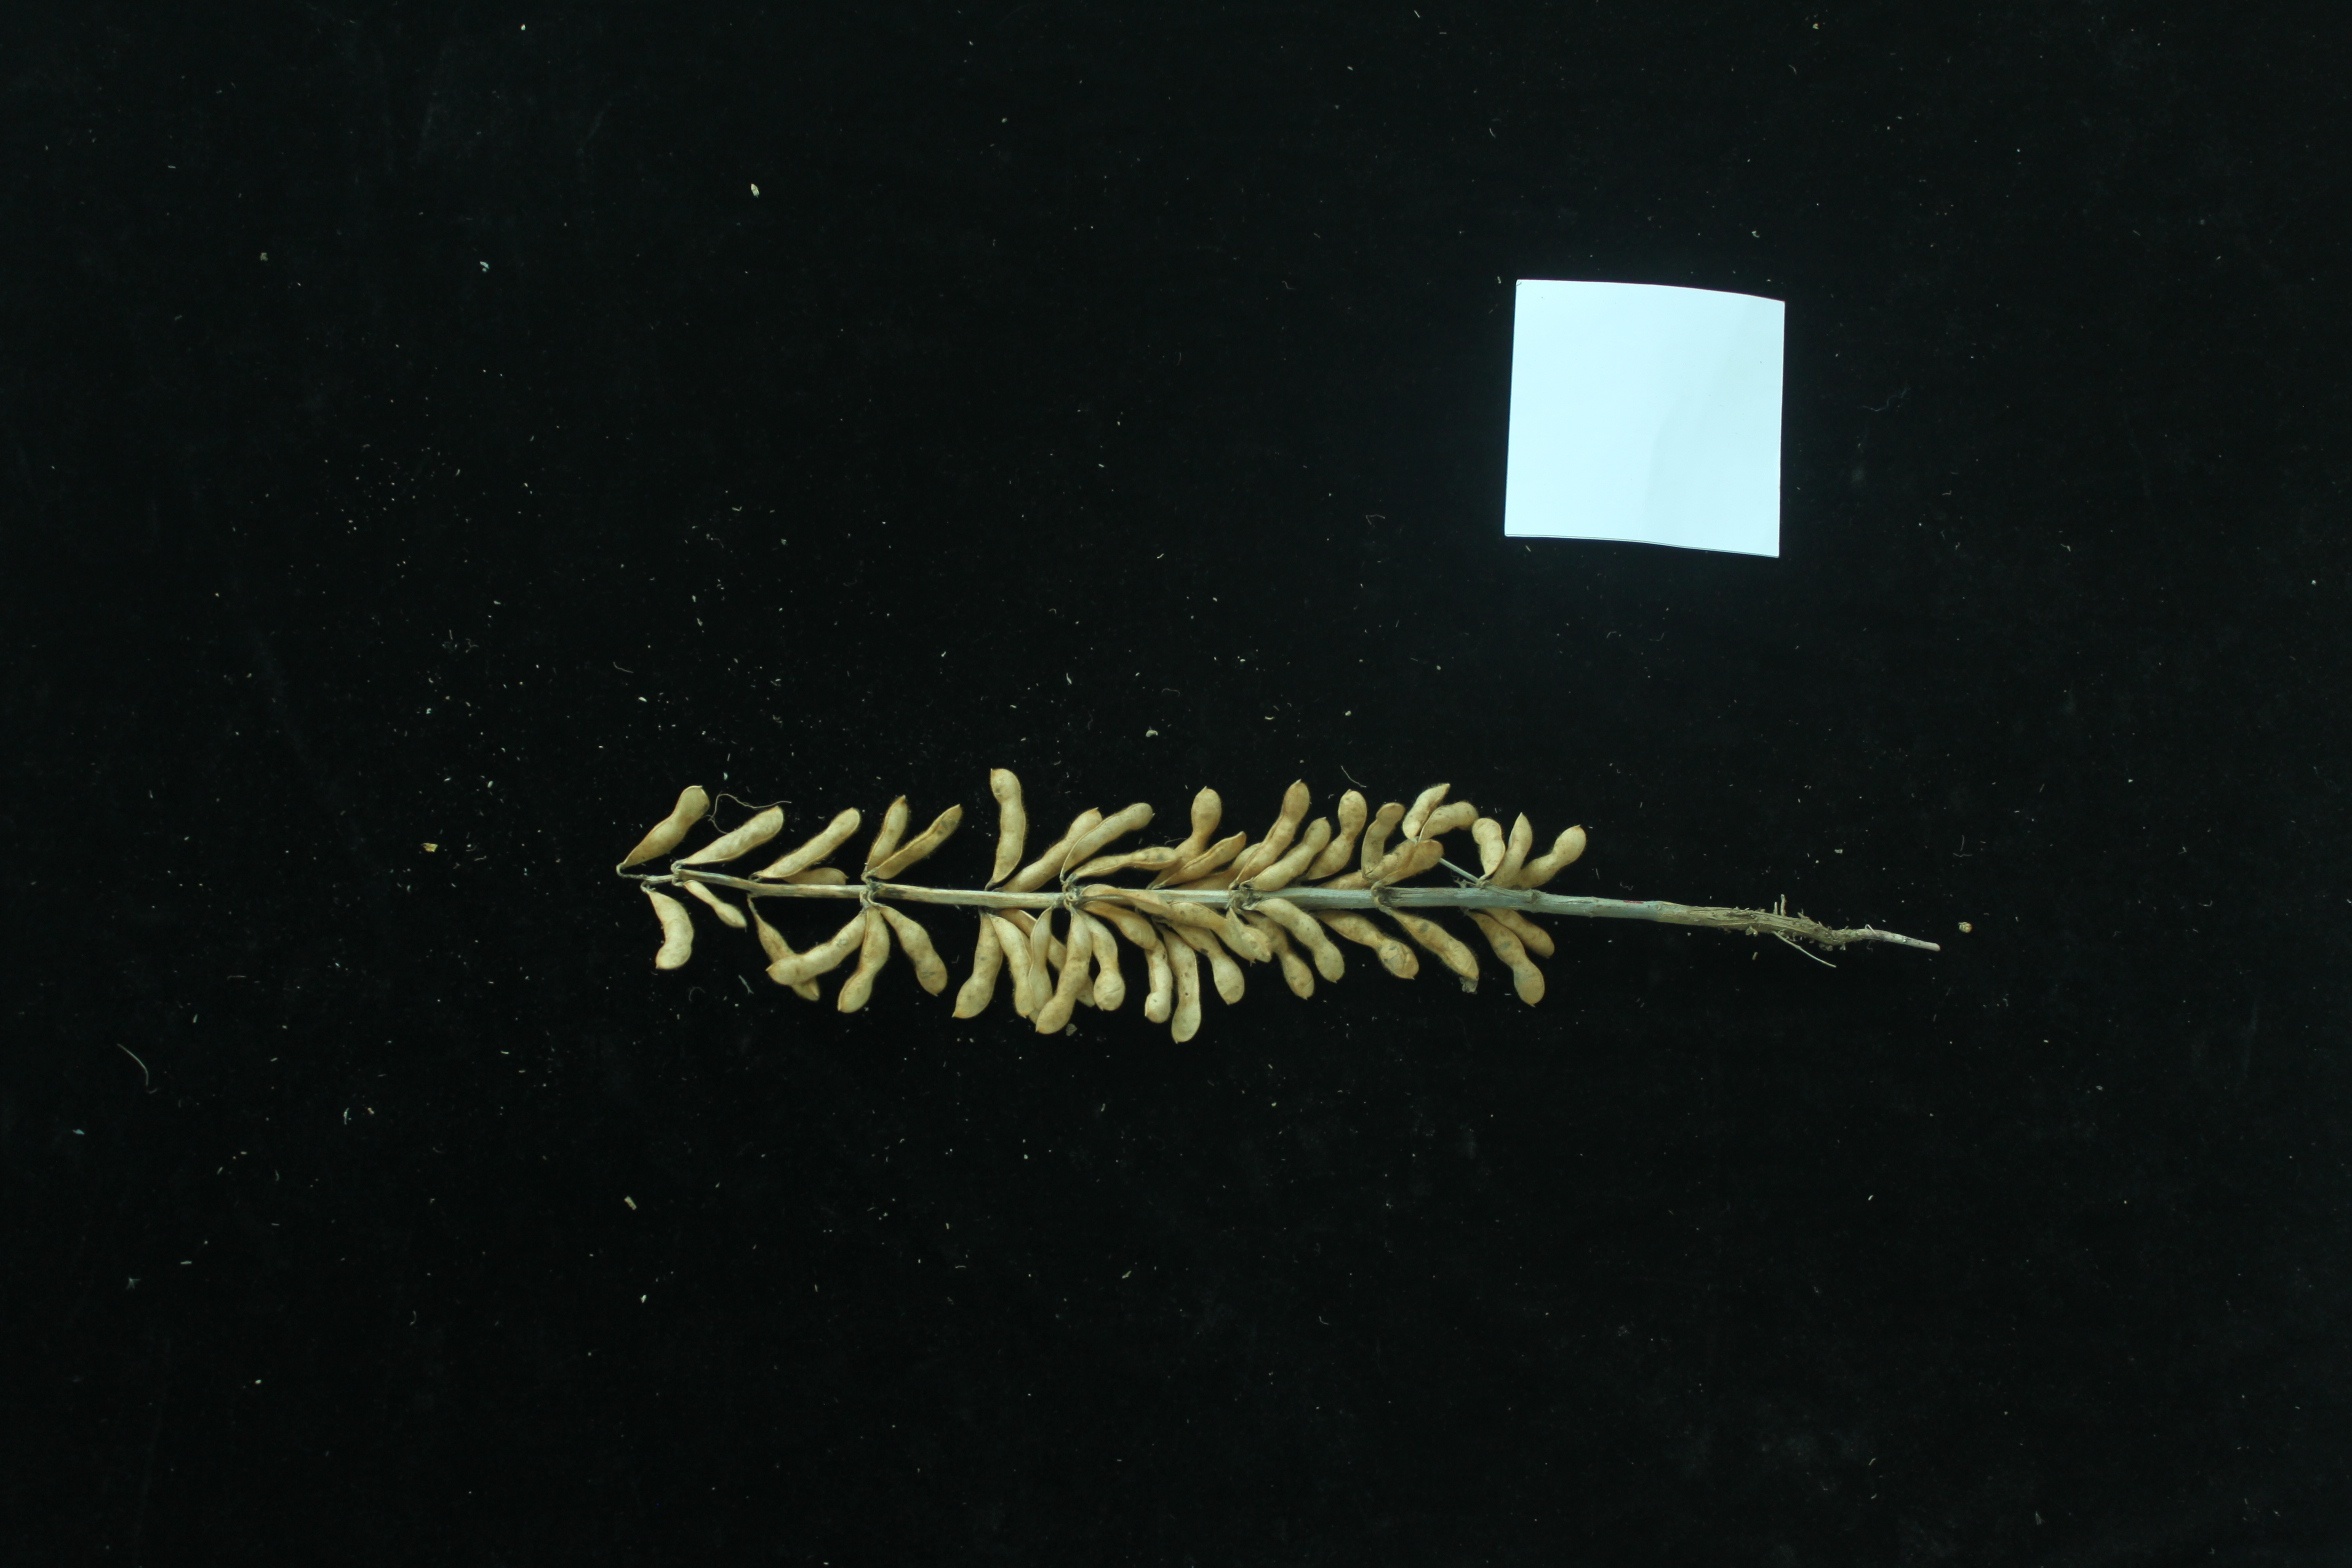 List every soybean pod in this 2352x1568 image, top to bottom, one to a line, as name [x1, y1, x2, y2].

soybean pod [987, 770, 1025, 888]
soybean pod [1235, 783, 1308, 880]
soybean pod [1403, 784, 1450, 839]
soybean pod [616, 786, 709, 871]
soybean pod [1161, 789, 1221, 876]
soybean pod [1306, 789, 1368, 879]
soybean pod [864, 799, 908, 878]
soybean pod [1361, 802, 1405, 882]
soybean pod [1419, 802, 1477, 841]
soybean pod [1060, 804, 1154, 877]
soybean pod [871, 806, 961, 878]
soybean pod [758, 807, 860, 880]
soybean pod [681, 808, 782, 865]
soybean pod [999, 808, 1104, 892]
soybean pod [1489, 812, 1532, 886]
soybean pod [1469, 817, 1503, 875]
soybean pod [1245, 819, 1330, 889]
soybean pod [1504, 827, 1586, 887]
soybean pod [1166, 832, 1246, 884]
soybean pod [1324, 838, 1443, 887]
soybean pod [1177, 842, 1266, 889]
soybean pod [1071, 846, 1182, 879]
soybean pod [785, 870, 847, 886]
soybean pod [680, 879, 747, 929]
soybean pod [1079, 885, 1171, 917]
soybean pod [642, 889, 695, 972]
soybean pod [1245, 900, 1343, 981]
soybean pod [767, 902, 871, 984]
soybean pod [1078, 902, 1157, 954]
soybean pod [1482, 904, 1554, 958]
soybean pod [881, 905, 946, 995]
soybean pod [1161, 905, 1256, 961]
soybean pod [839, 906, 890, 1014]
soybean pod [1036, 907, 1092, 1034]
soybean pod [1225, 909, 1269, 963]
soybean pod [995, 910, 1094, 1007]
soybean pod [1023, 910, 1055, 1026]
soybean pod [1073, 910, 1124, 1011]
soybean pod [1320, 912, 1418, 980]
soybean pod [1385, 912, 1478, 994]
soybean pod [986, 913, 1036, 1019]
soybean pod [954, 914, 1004, 1019]
soybean pod [1247, 914, 1314, 1000]
soybean pod [1471, 915, 1545, 1005]
soybean pod [1164, 918, 1245, 1003]
soybean pod [757, 921, 818, 1001]
soybean pod [1144, 925, 1172, 1021]
soybean pod [1163, 931, 1201, 1042]